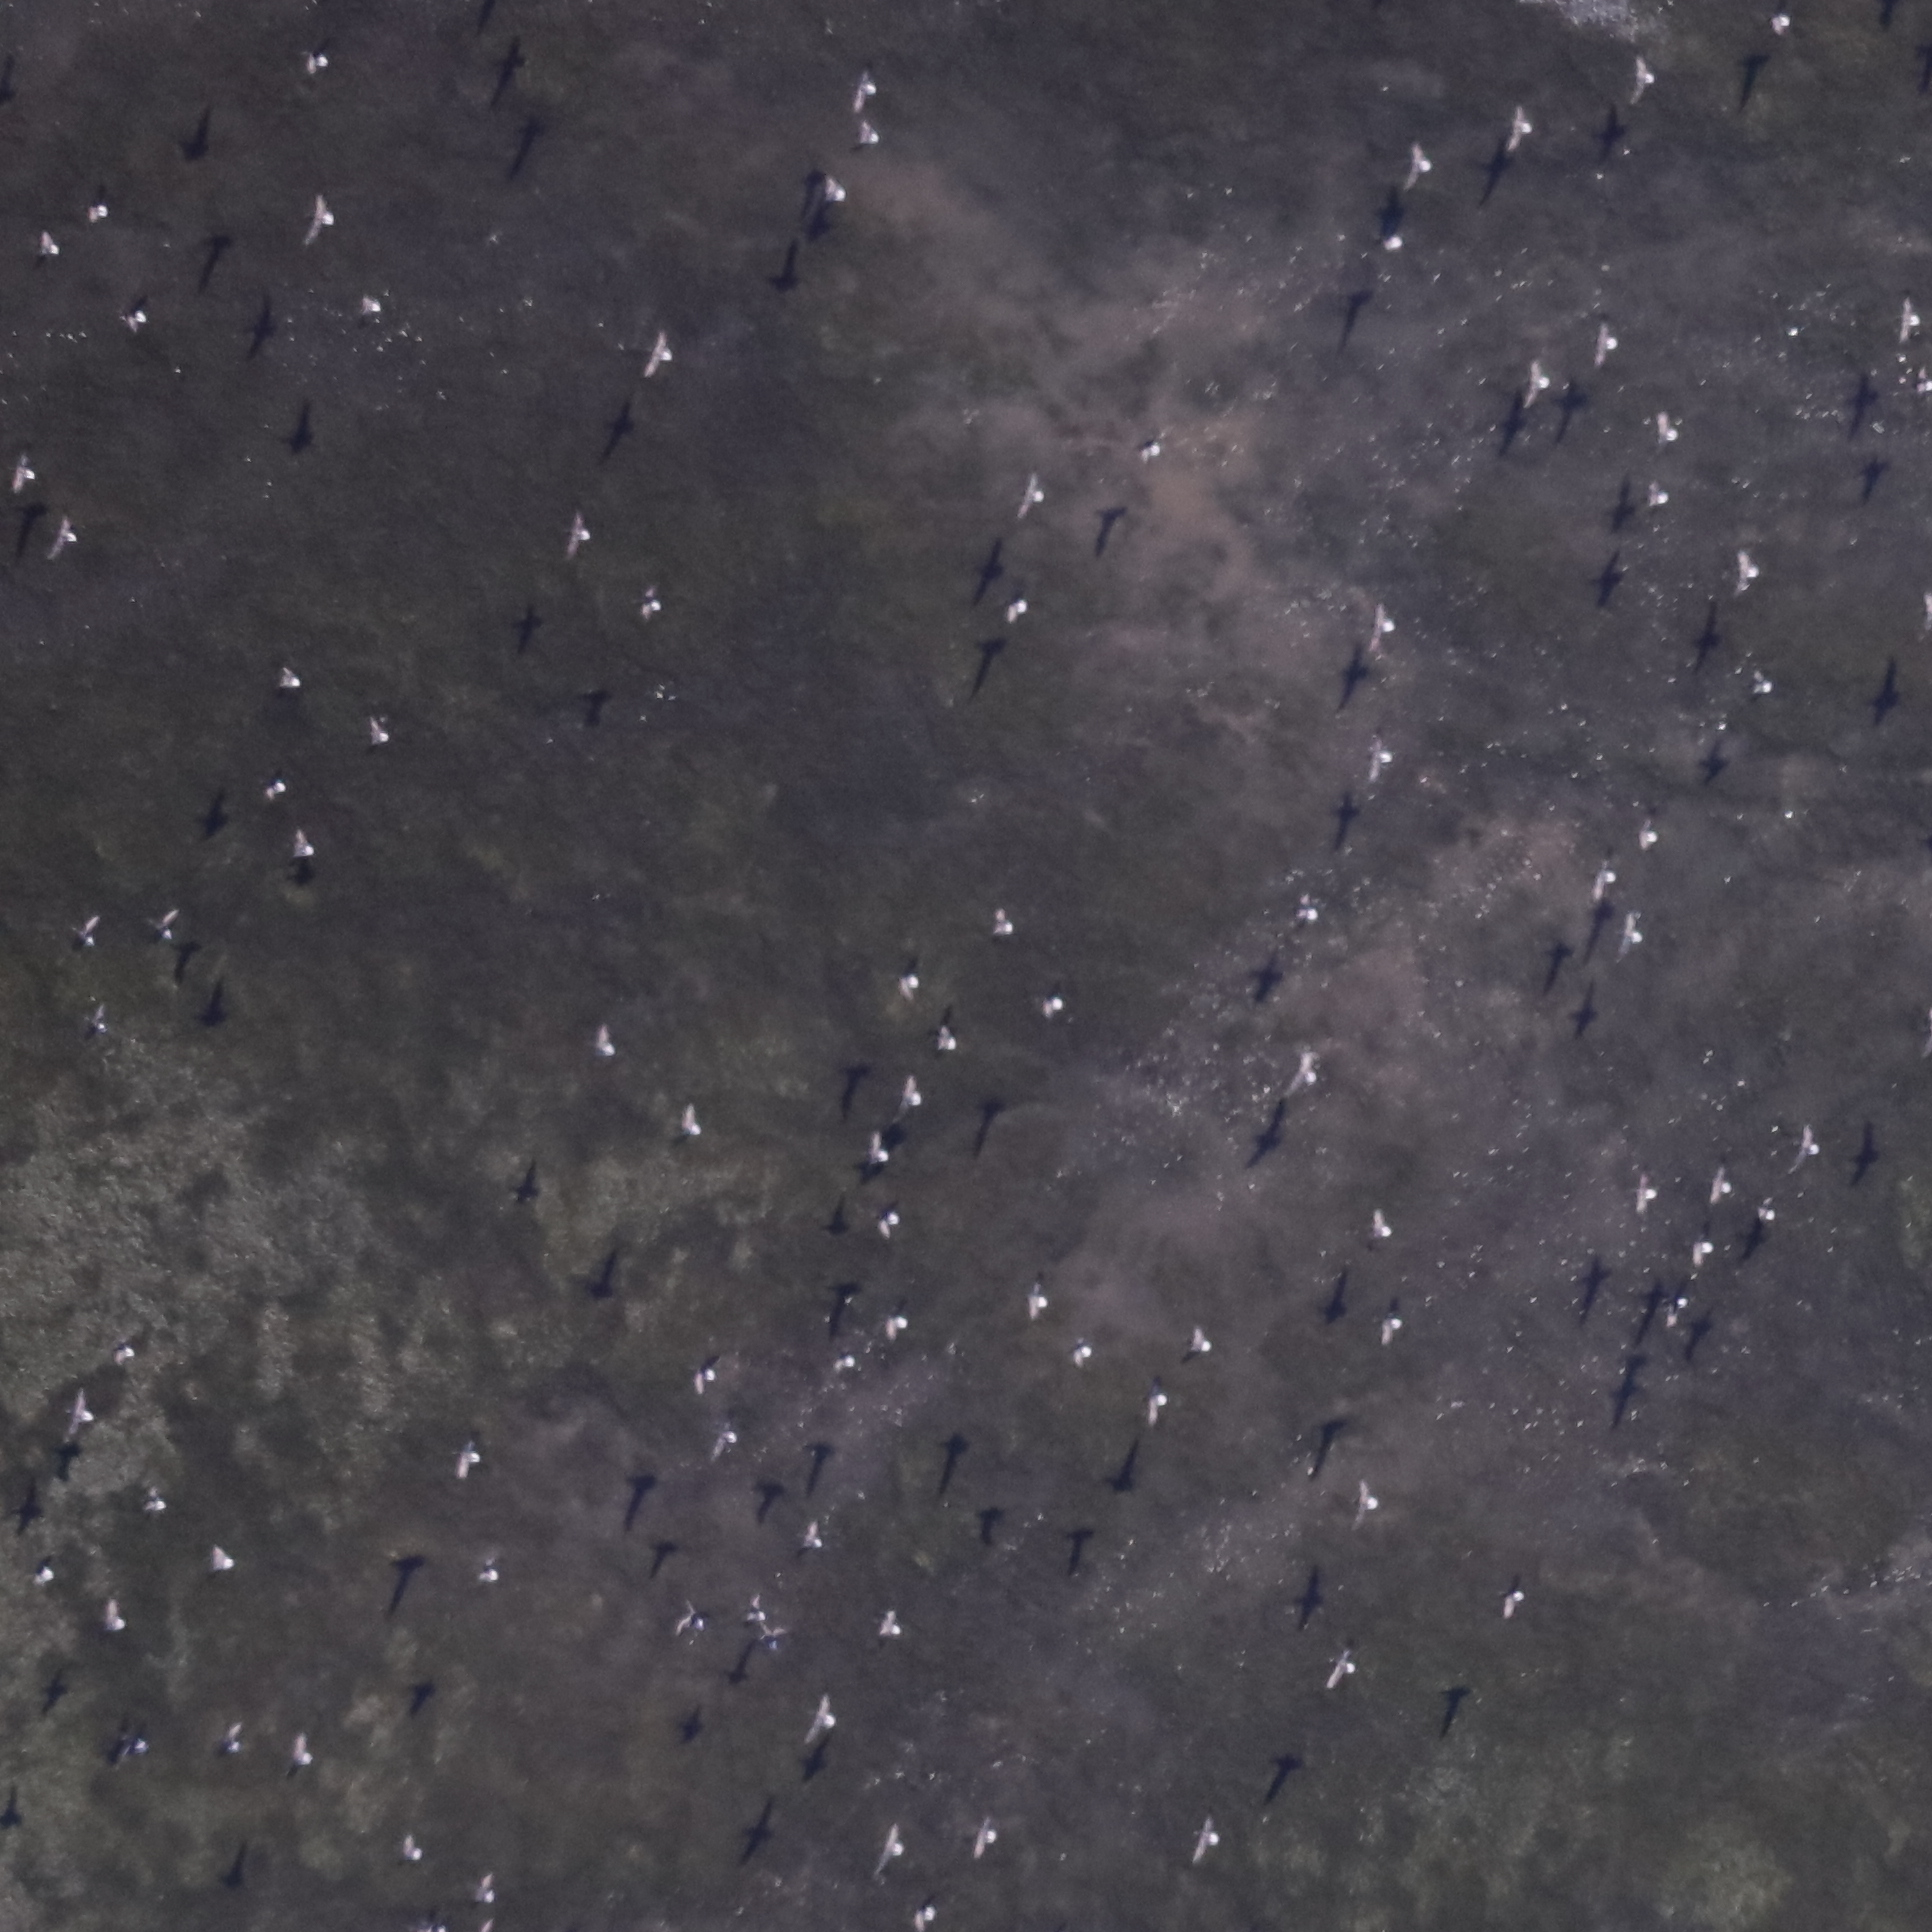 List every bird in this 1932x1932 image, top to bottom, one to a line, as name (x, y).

brant (1784, 21)
brant (317, 75)
brant (1646, 81)
brant (863, 83)
brant (1523, 130)
brant (876, 141)
brant (1412, 171)
brant (822, 202)
brant (98, 211)
brant (325, 224)
brant (1398, 239)
brant (52, 258)
brant (374, 312)
brant (1908, 319)
brant (143, 323)
brant (1614, 348)
brant (666, 353)
brant (1531, 380)
brant (1923, 382)
brant (1672, 437)
brant (1154, 444)
brant (23, 478)
brant (1021, 499)
brant (1653, 512)
brant (577, 515)
brant (75, 546)
brant (1750, 572)
brant (650, 600)
brant (1368, 619)
brant (1019, 626)
brant (286, 678)
brant (1757, 678)
brant (375, 735)
brant (1381, 772)
brant (289, 785)
brant (1628, 829)
brant (307, 843)
brant (1591, 878)
brant (1303, 908)
brant (180, 915)
brant (86, 930)
brant (996, 938)
brant (1625, 941)
brant (904, 991)
brant (1064, 1001)
brant (91, 1025)
brant (946, 1038)
brant (603, 1053)
brant (1318, 1069)
brant (917, 1095)
brant (683, 1125)
brant (878, 1144)
brant (1825, 1146)
brant (1723, 1186)
brant (1643, 1194)
brant (900, 1220)
brant (1385, 1220)
brant (1767, 1222)
brant (1706, 1263)
brant (1047, 1302)
brant (1685, 1308)
brant (907, 1324)
brant (1386, 1326)
brant (1211, 1337)
brant (850, 1350)
brant (1090, 1354)
brant (132, 1359)
brant (704, 1375)
brant (1165, 1396)
brant (86, 1404)
brant (726, 1440)
brant (468, 1459)
brant (1365, 1502)
brant (164, 1516)
brant (819, 1549)
brant (228, 1560)
brant (496, 1578)
brant (39, 1583)
brant (1520, 1606)
brant (752, 1620)
brant (887, 1624)
brant (127, 1627)
brant (687, 1633)
brant (787, 1643)
brant (1339, 1669)
brant (811, 1708)
brant (223, 1741)
brant (137, 1754)
brant (291, 1760)
brant (1207, 1843)
brant (411, 1845)
brant (980, 1846)
brant (886, 1848)
brant (476, 1877)
brant (936, 1924)
brant (427, 1927)